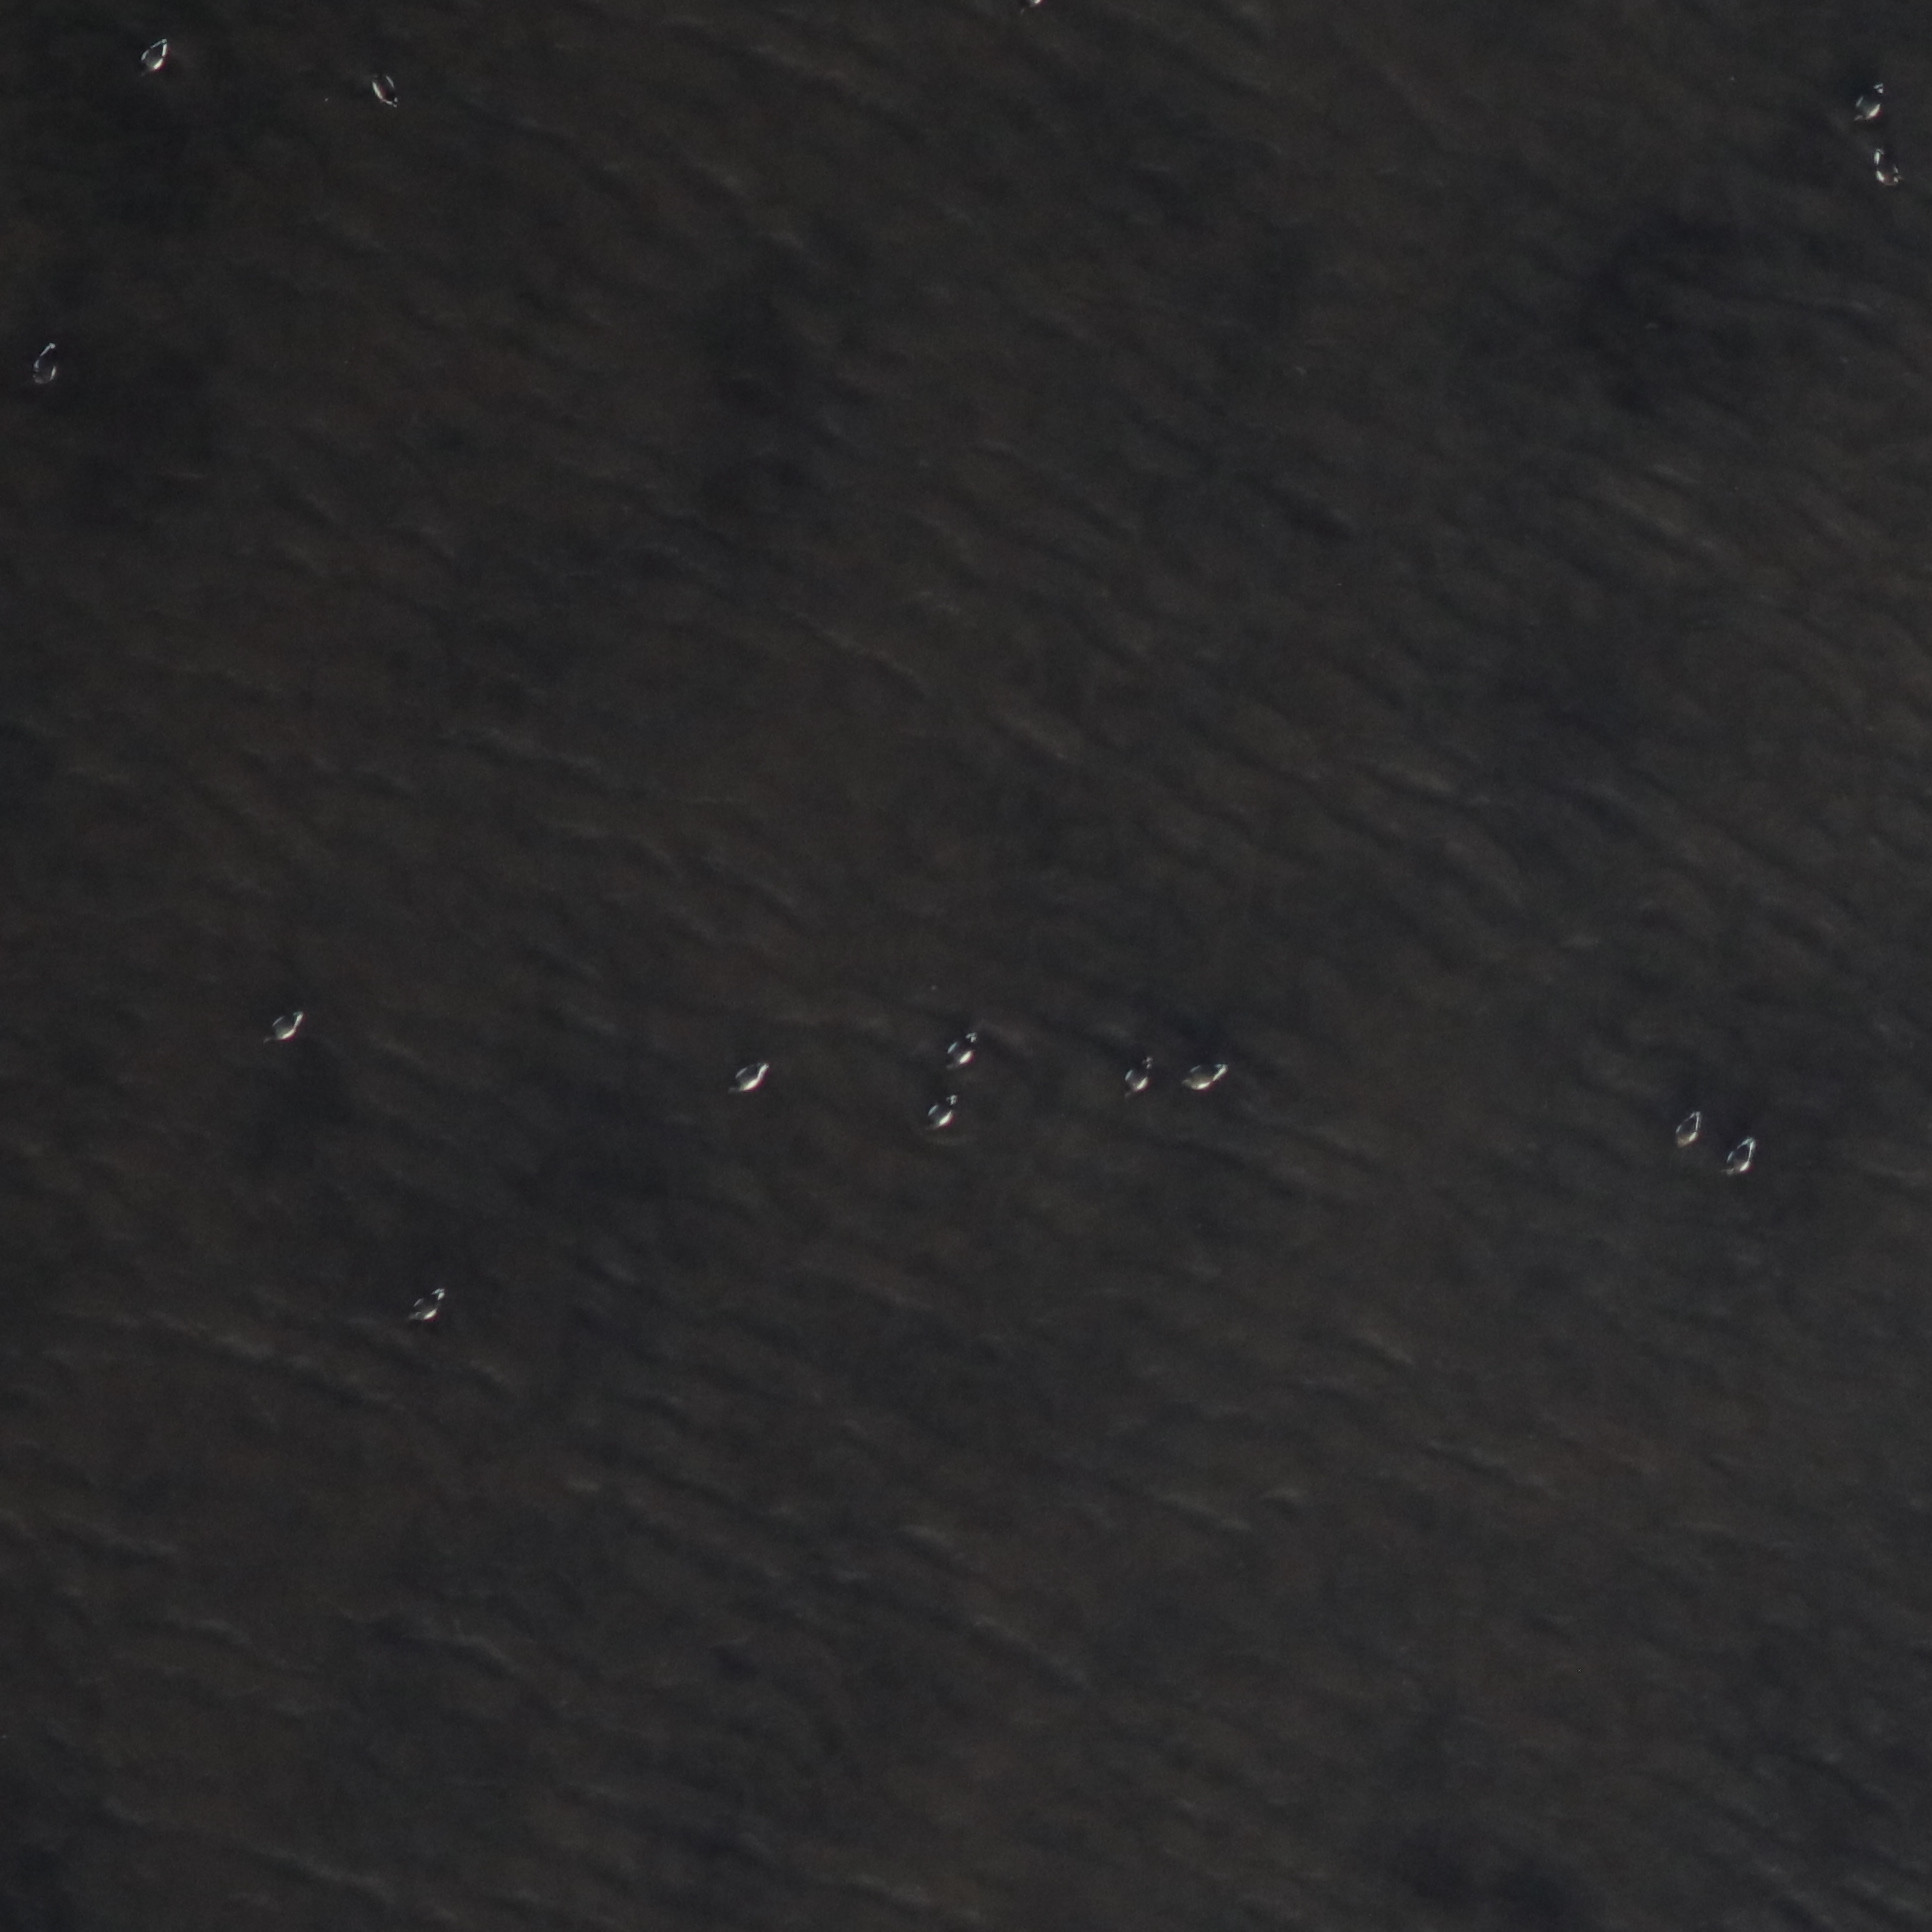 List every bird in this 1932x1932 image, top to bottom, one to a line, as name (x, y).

brant (150, 48)
brant (381, 87)
brant (1868, 104)
brant (1888, 167)
brant (49, 361)
brant (284, 1026)
brant (961, 1050)
brant (1137, 1076)
brant (748, 1077)
brant (1203, 1077)
brant (938, 1114)
brant (1687, 1132)
brant (1738, 1159)
brant (427, 1309)